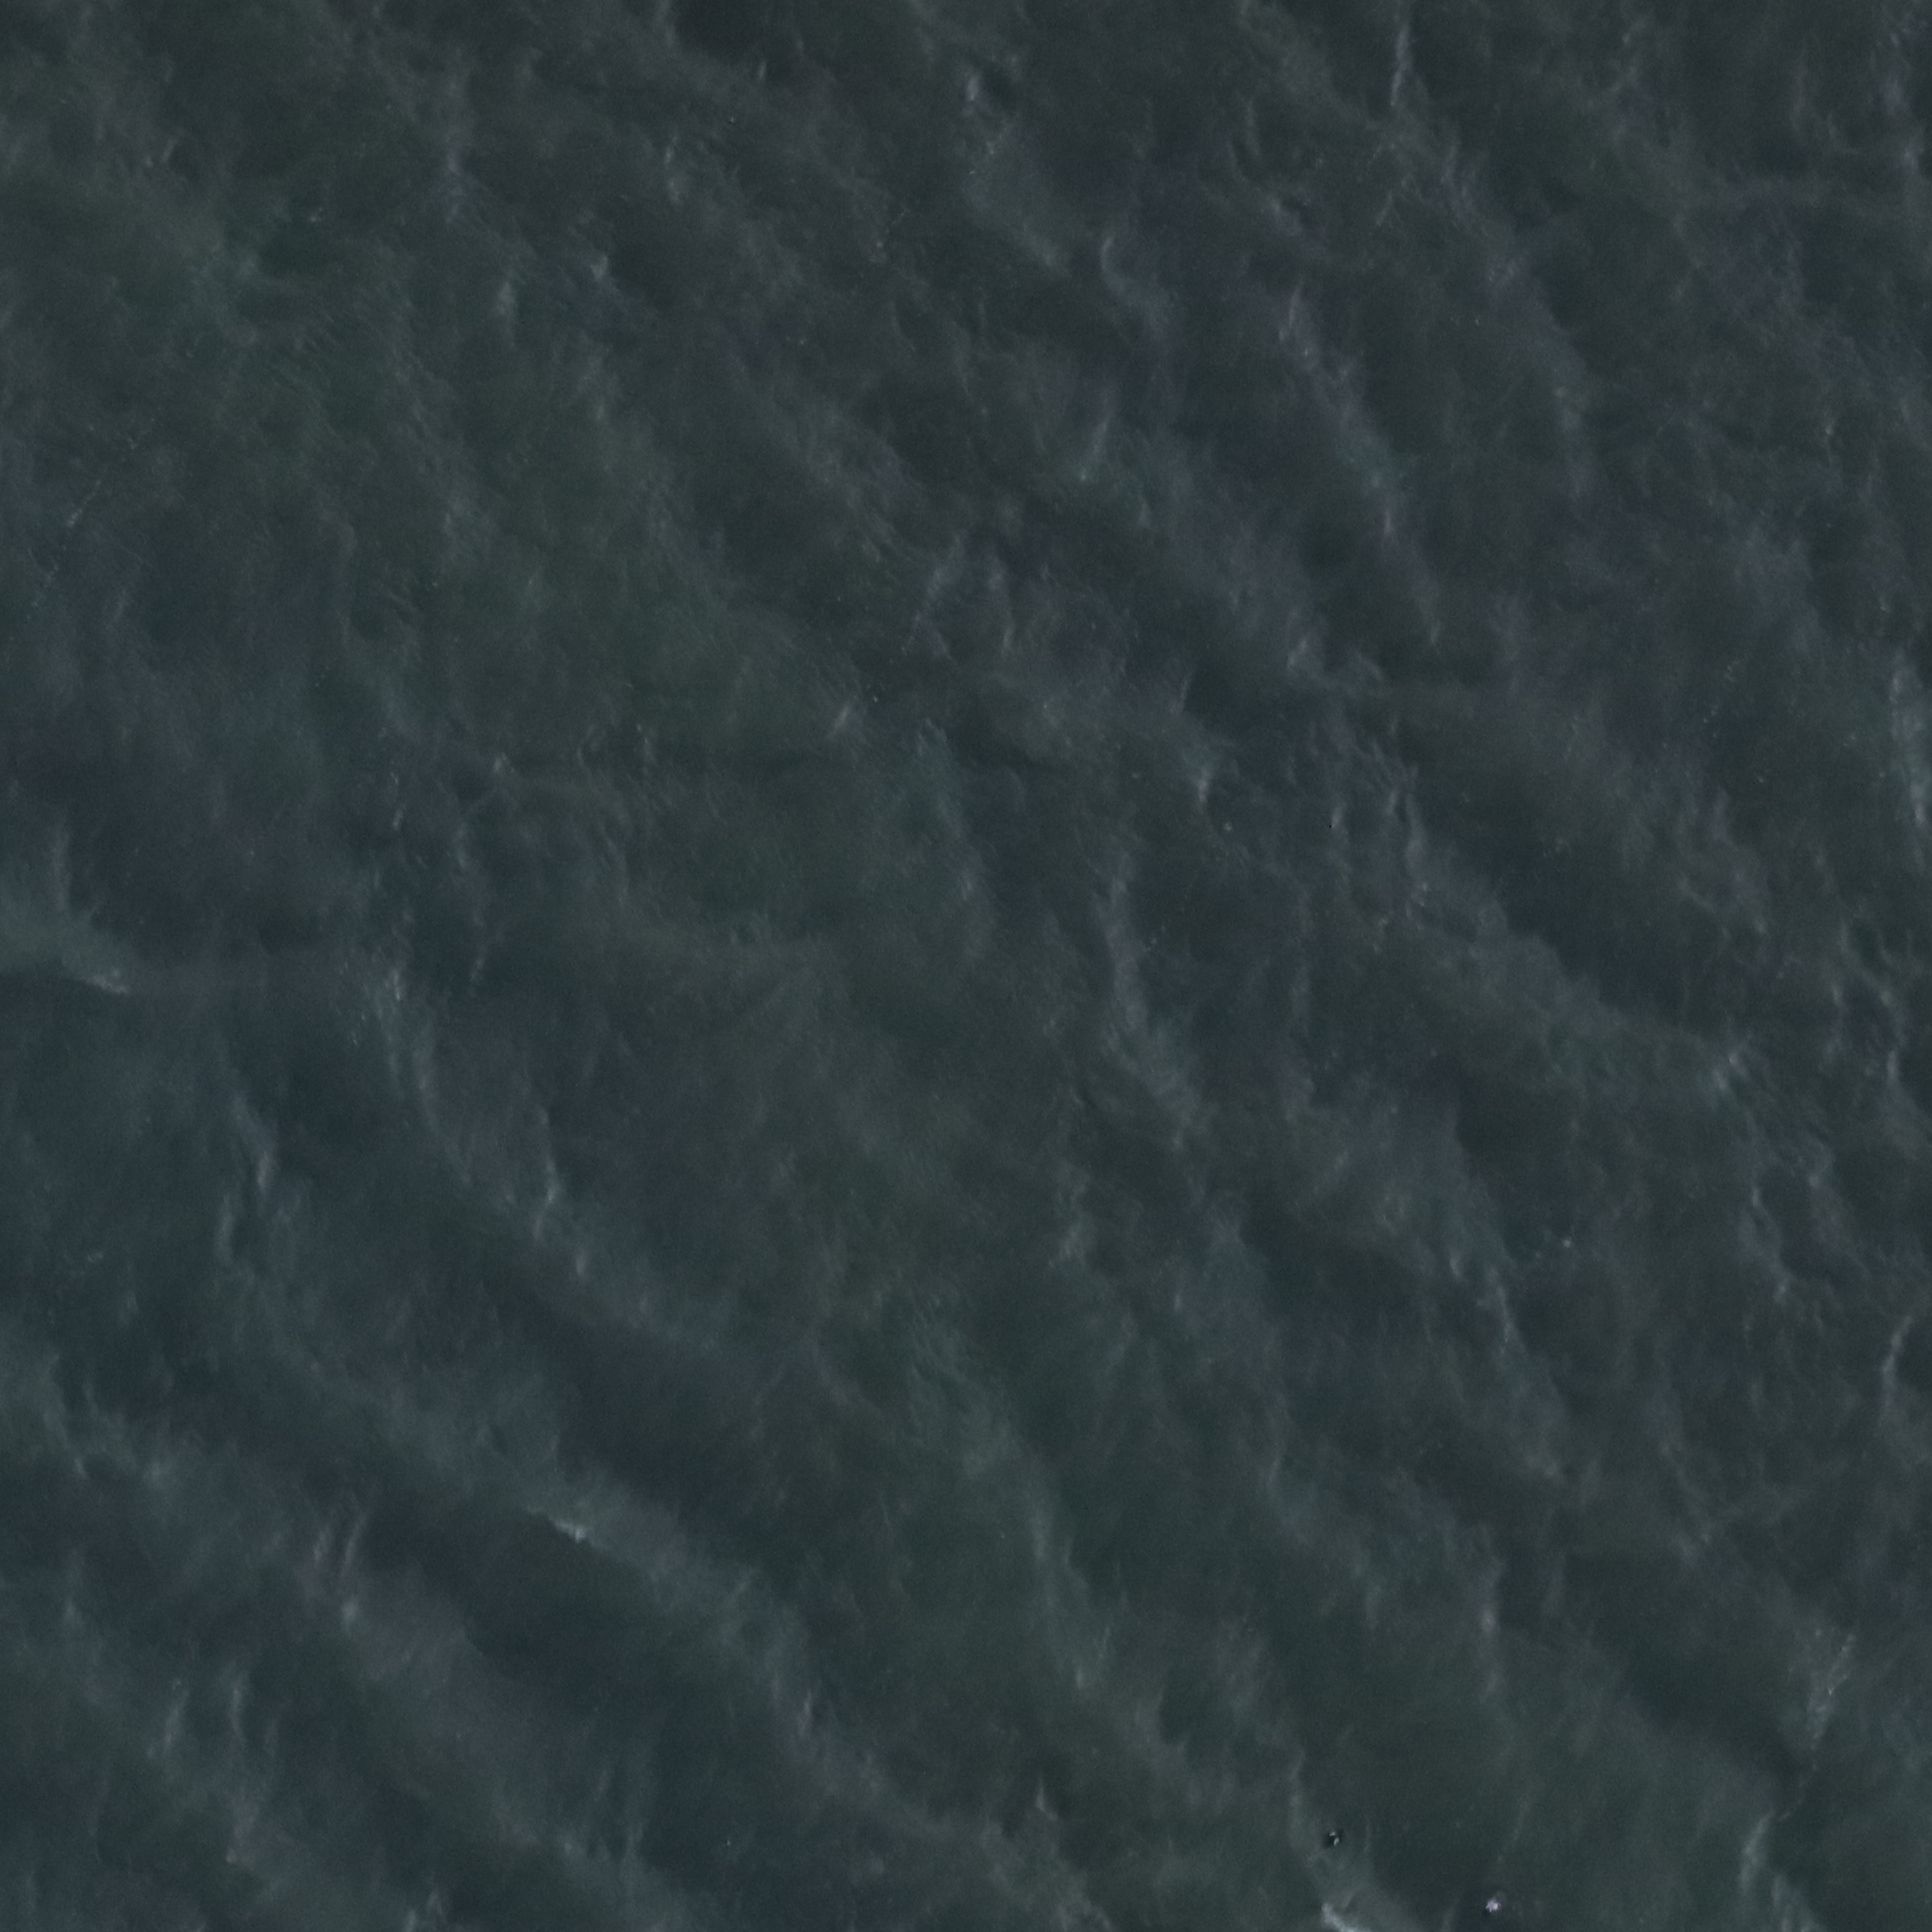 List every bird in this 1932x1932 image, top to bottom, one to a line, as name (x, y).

other bird (1335, 1837)
other bird (1492, 1903)